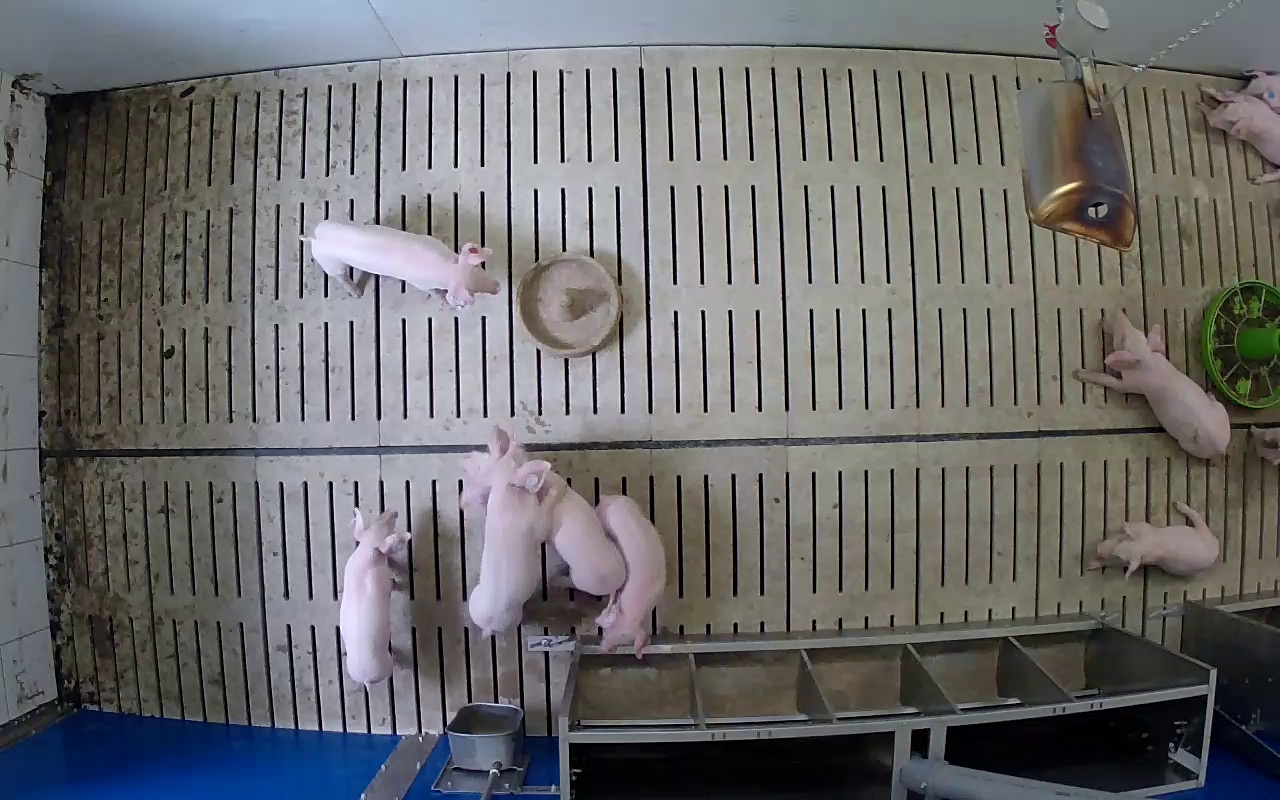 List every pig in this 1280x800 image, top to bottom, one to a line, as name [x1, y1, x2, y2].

pig [1236, 69, 1279, 115]
pig [1197, 84, 1279, 186]
pig [298, 218, 503, 311]
pig [1069, 309, 1231, 464]
pig [462, 424, 629, 616]
pig [458, 438, 557, 638]
pig [594, 491, 668, 660]
pig [1086, 500, 1222, 581]
pig [341, 503, 412, 695]